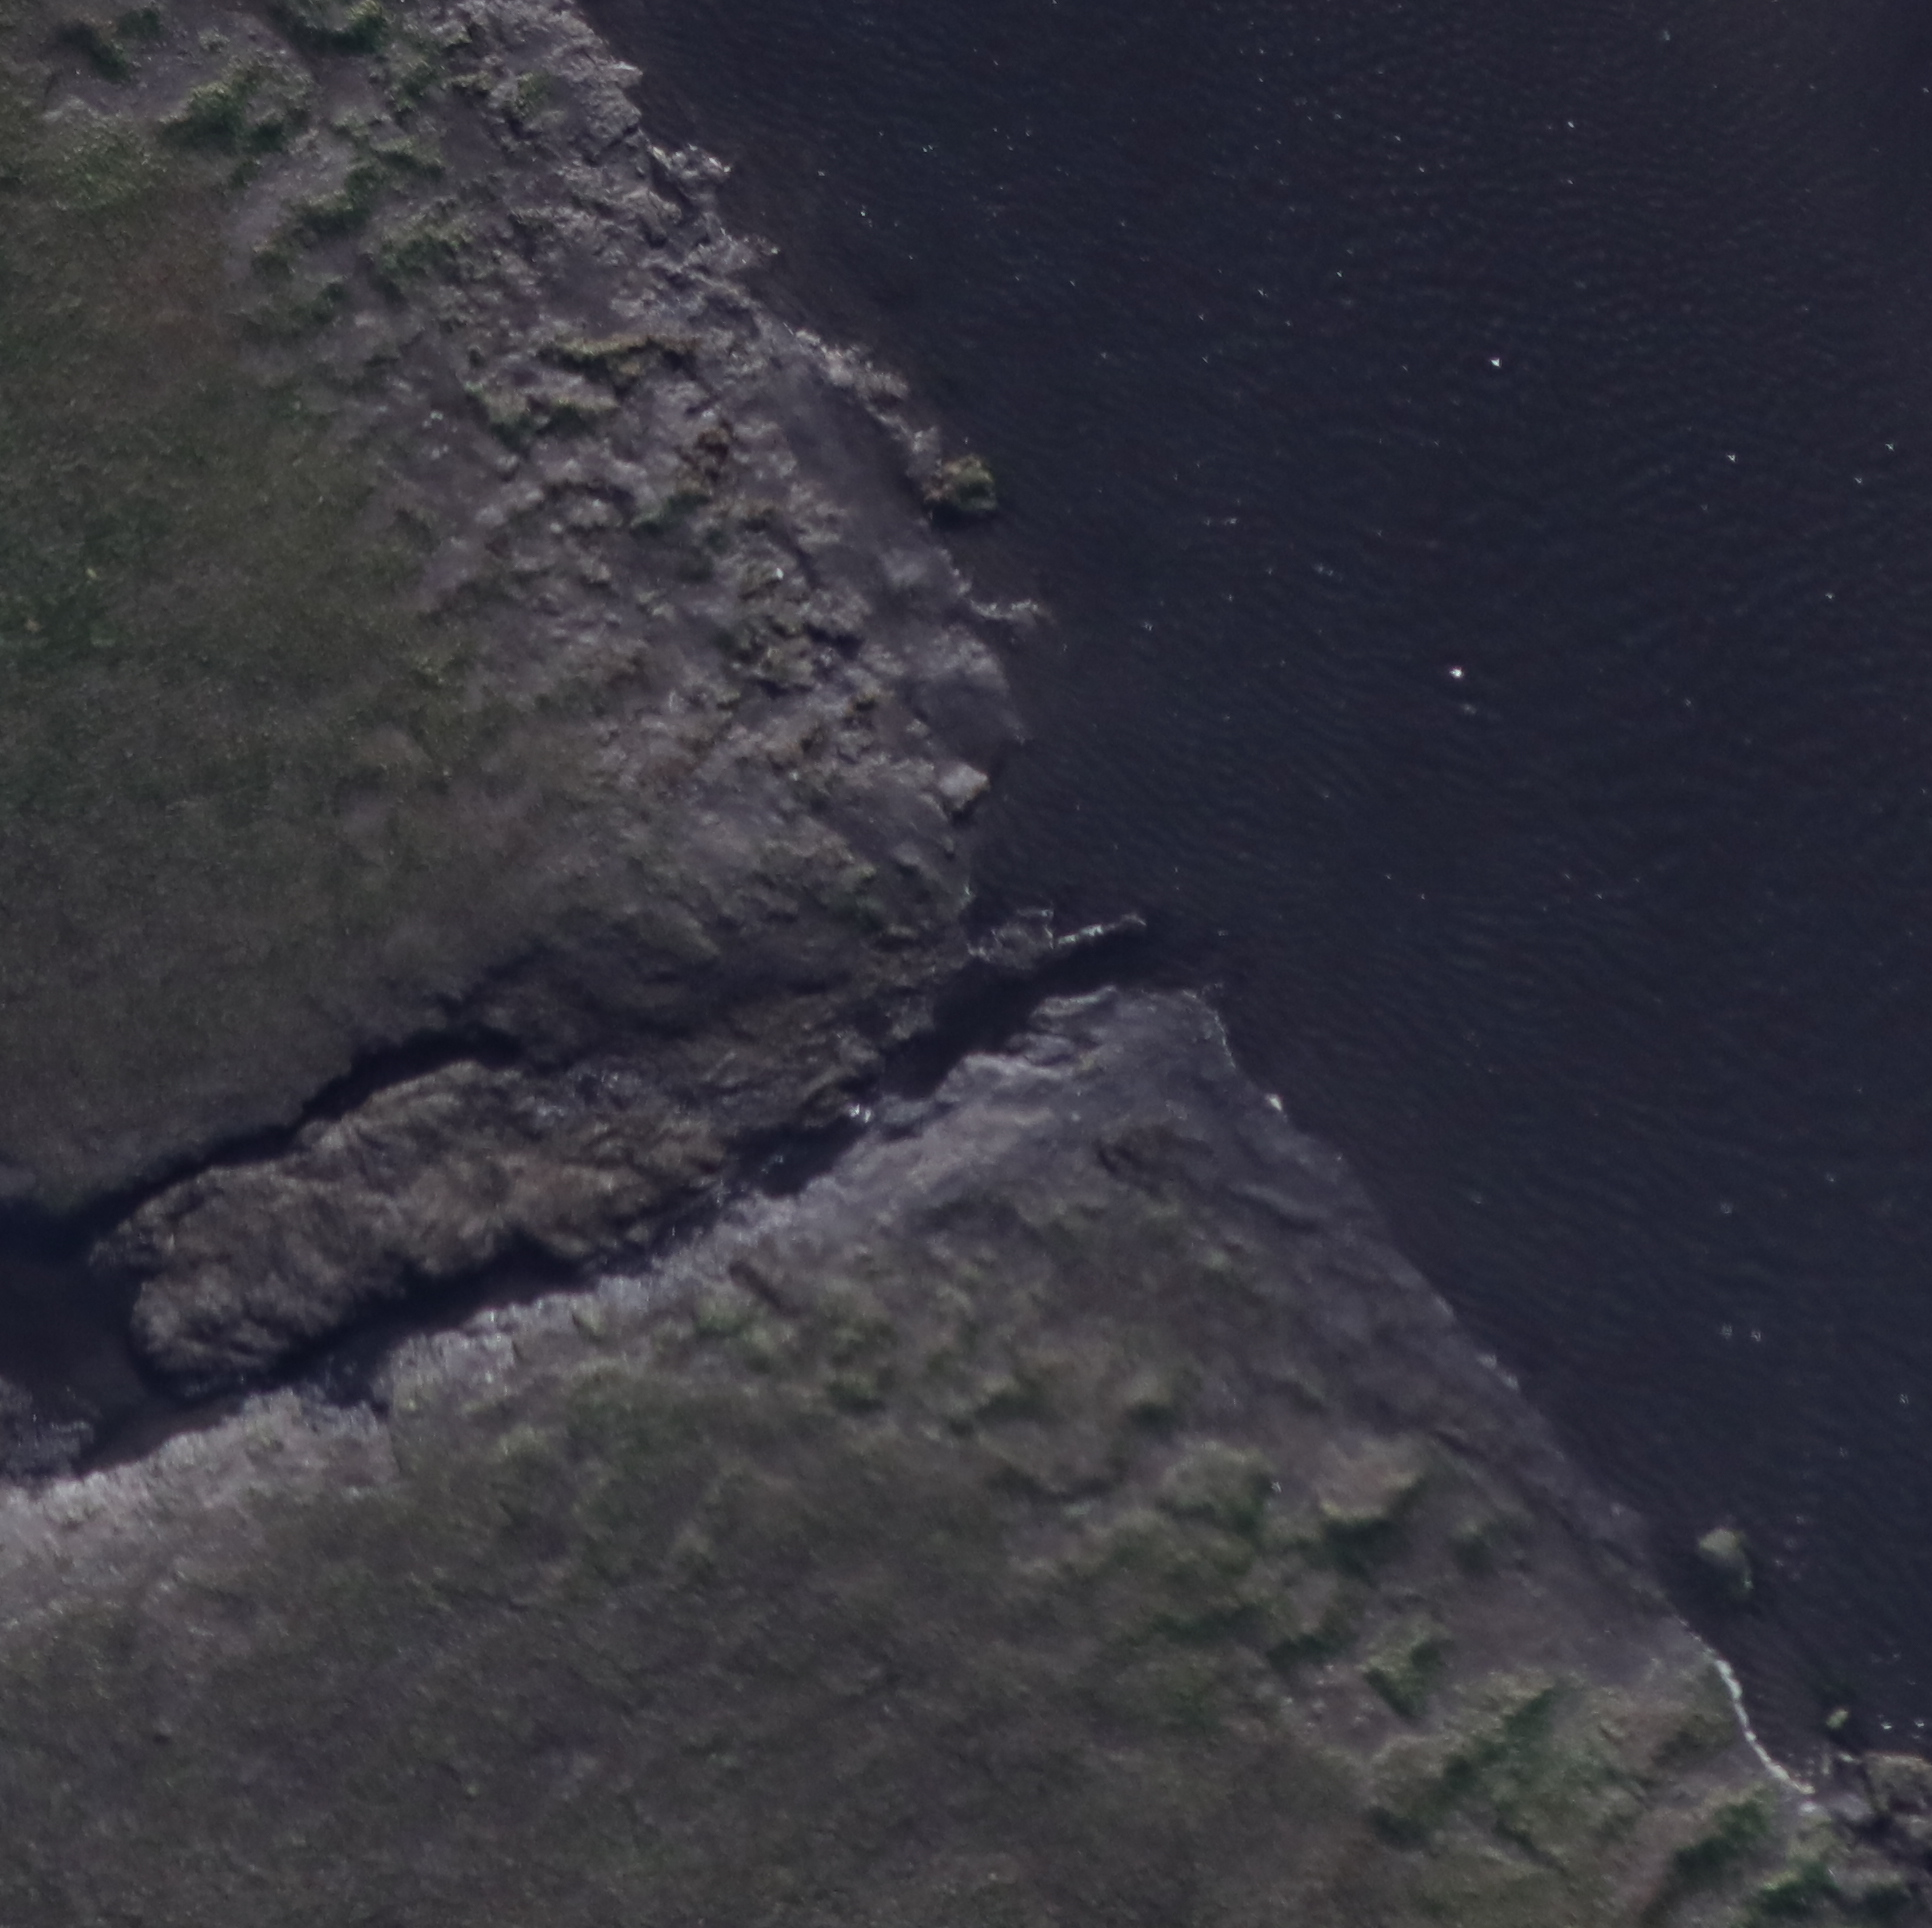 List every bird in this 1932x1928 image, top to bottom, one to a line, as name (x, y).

None